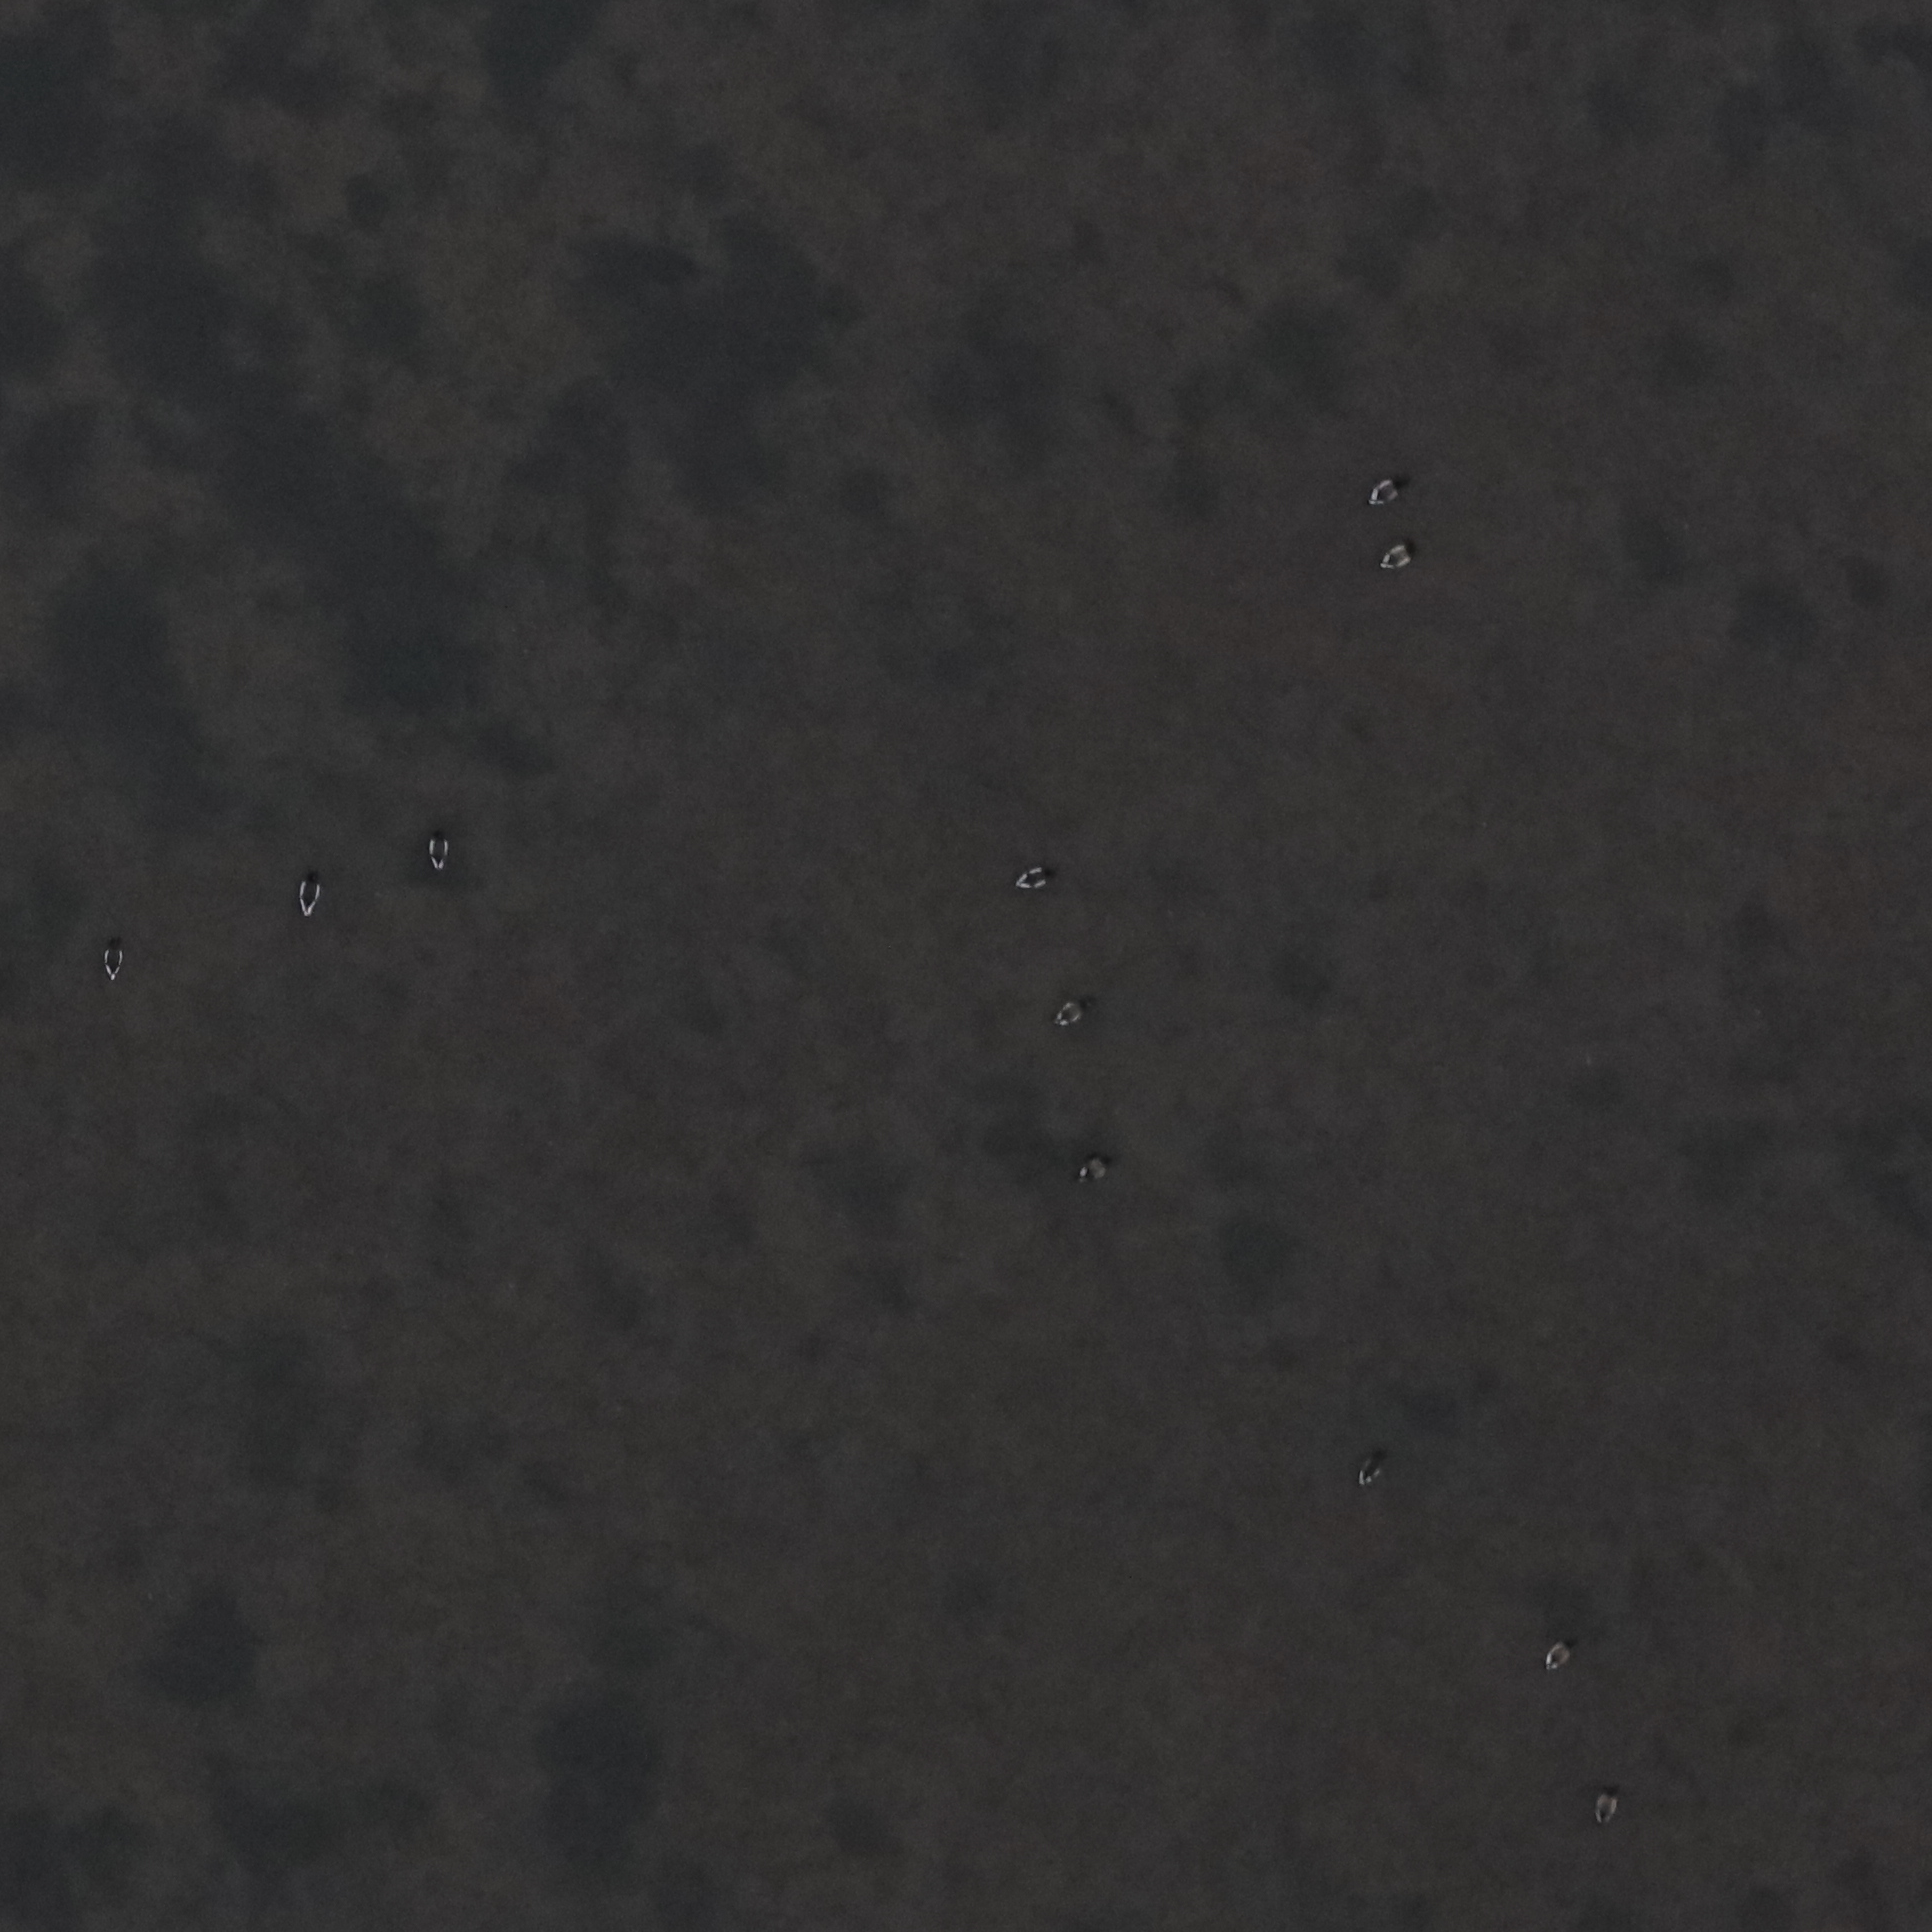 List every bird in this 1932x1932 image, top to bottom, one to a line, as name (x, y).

brant (1388, 491)
brant (1400, 556)
brant (438, 851)
brant (1034, 877)
brant (310, 892)
brant (113, 961)
brant (1075, 1010)
brant (1094, 1169)
brant (1369, 1469)
brant (1561, 1653)
brant (1607, 1806)